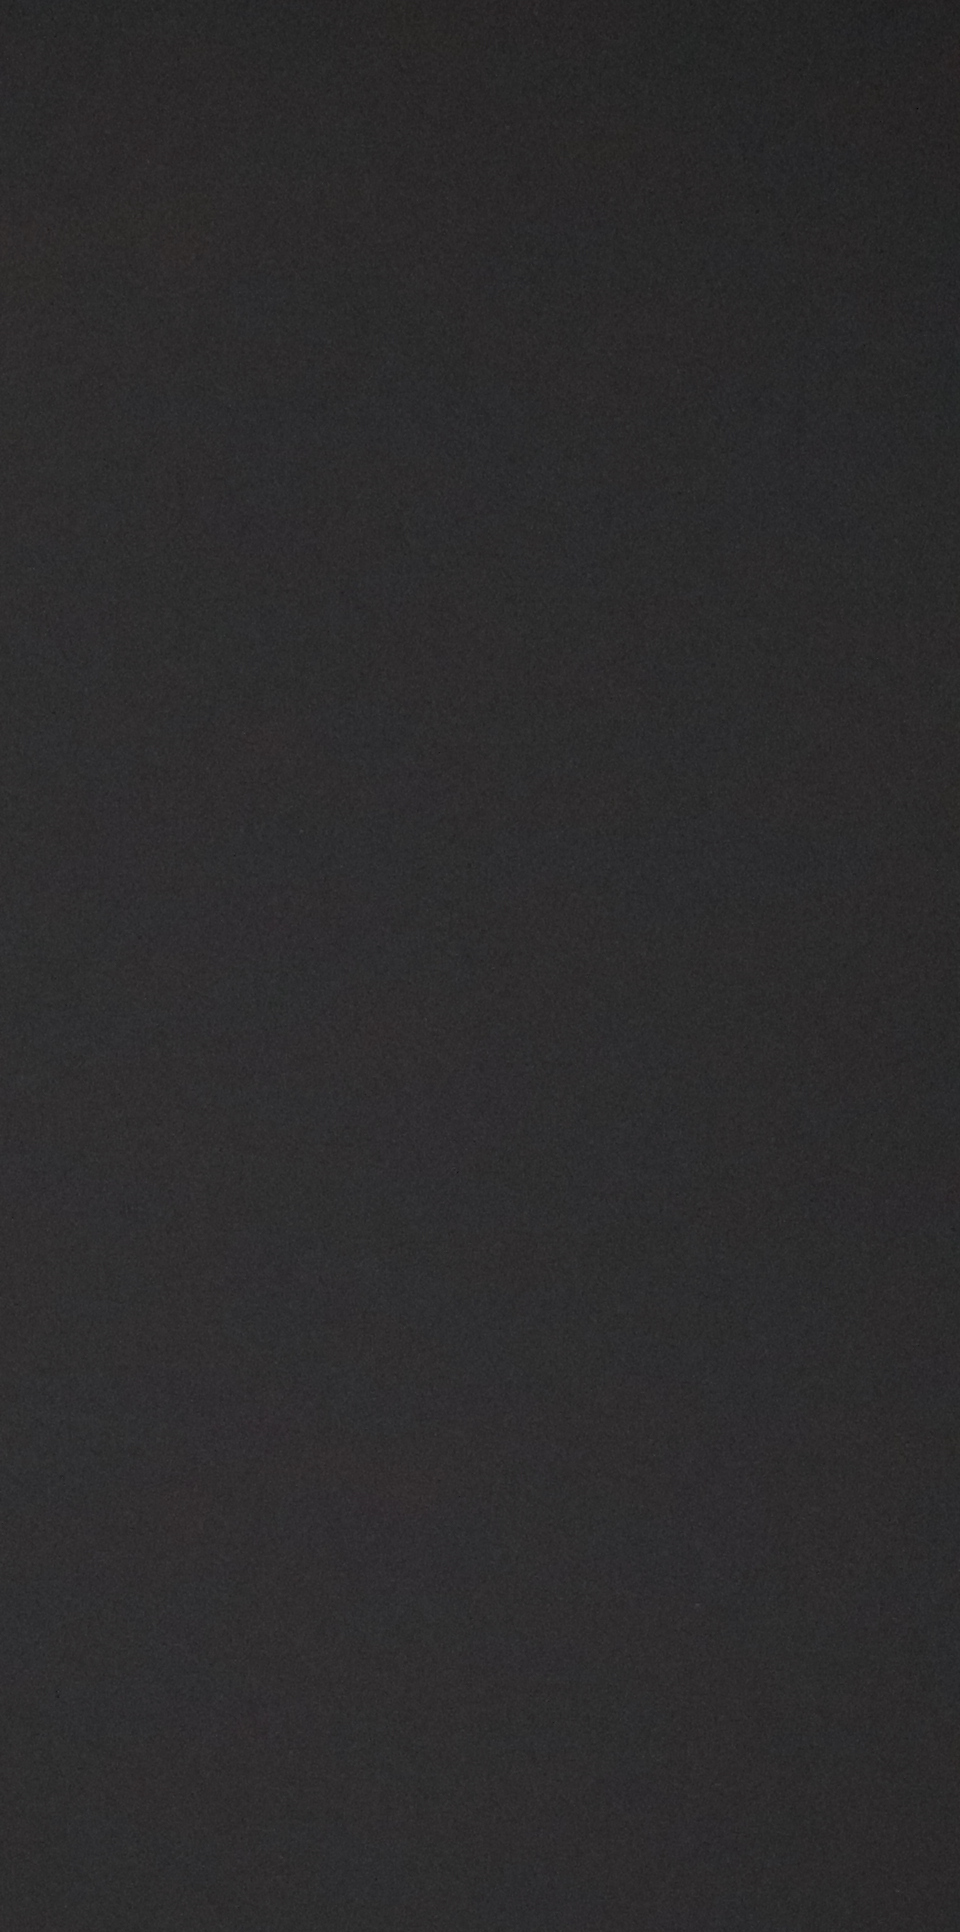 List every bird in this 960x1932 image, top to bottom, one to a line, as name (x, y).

None